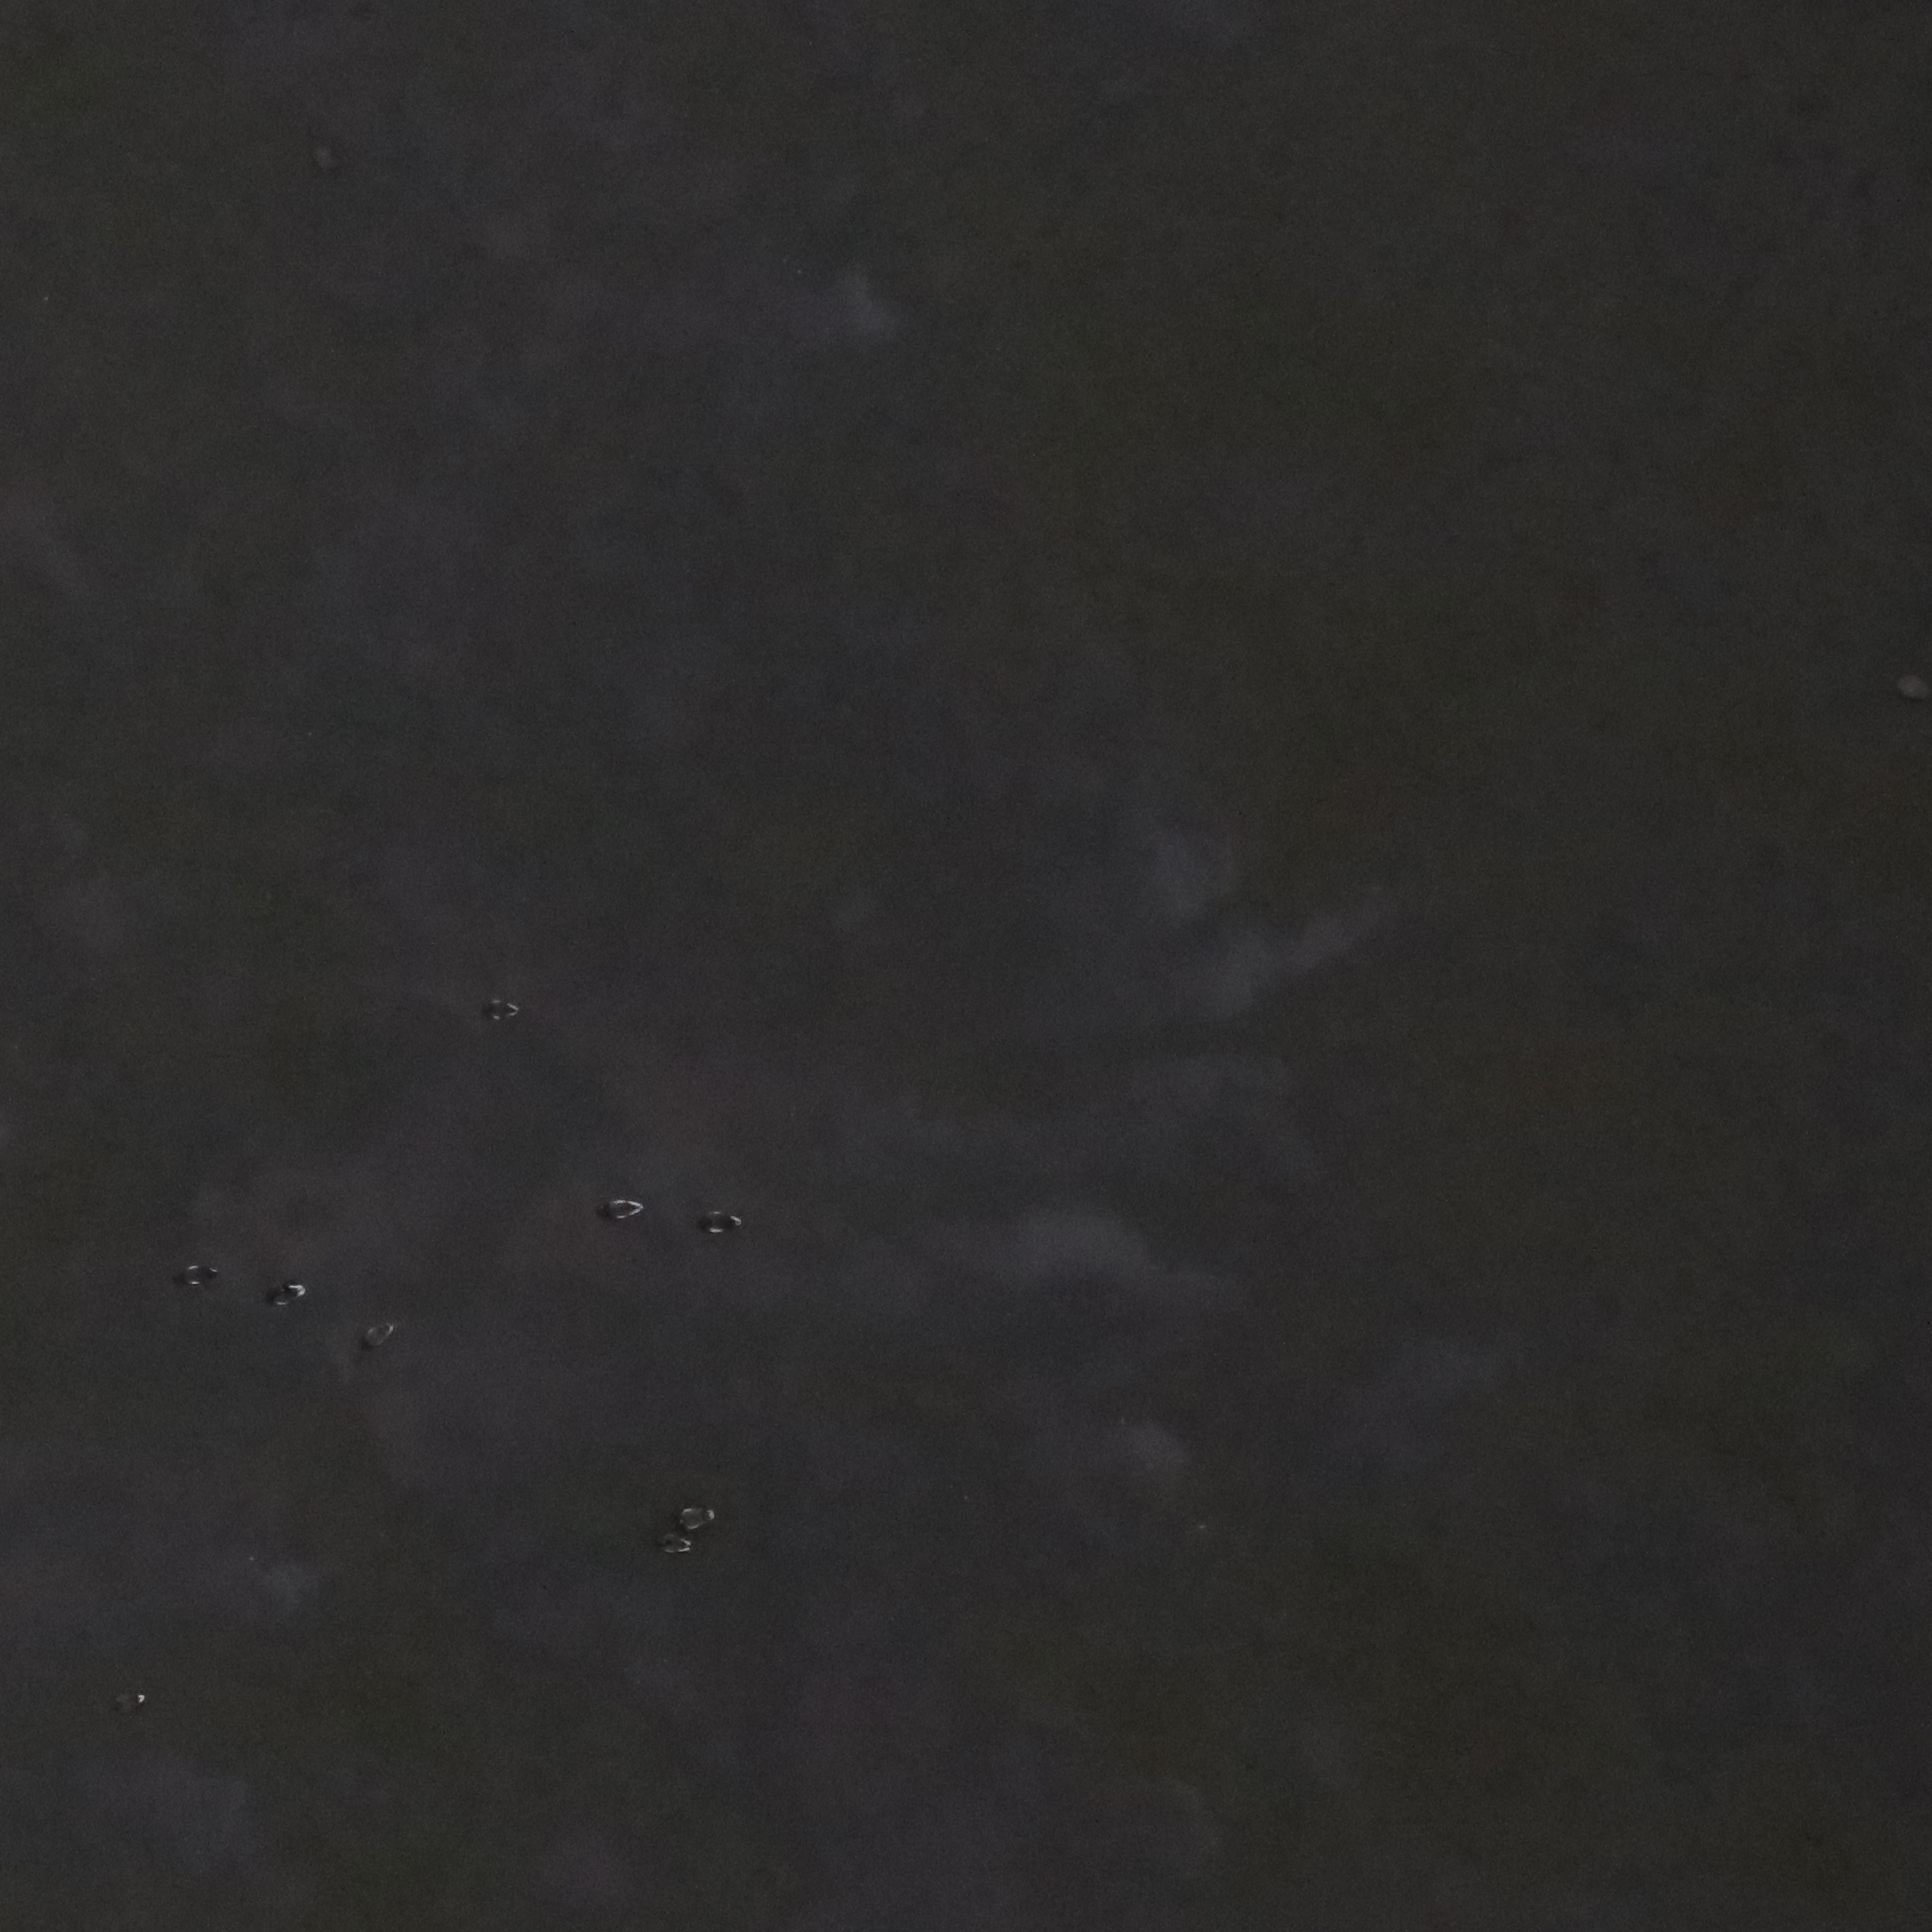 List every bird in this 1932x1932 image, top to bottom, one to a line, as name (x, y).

other bird (1913, 690)
brant (499, 1009)
brant (621, 1209)
brant (720, 1223)
brant (198, 1278)
brant (285, 1294)
brant (375, 1334)
brant (402, 1343)
brant (694, 1516)
brant (677, 1540)
brant (128, 1701)